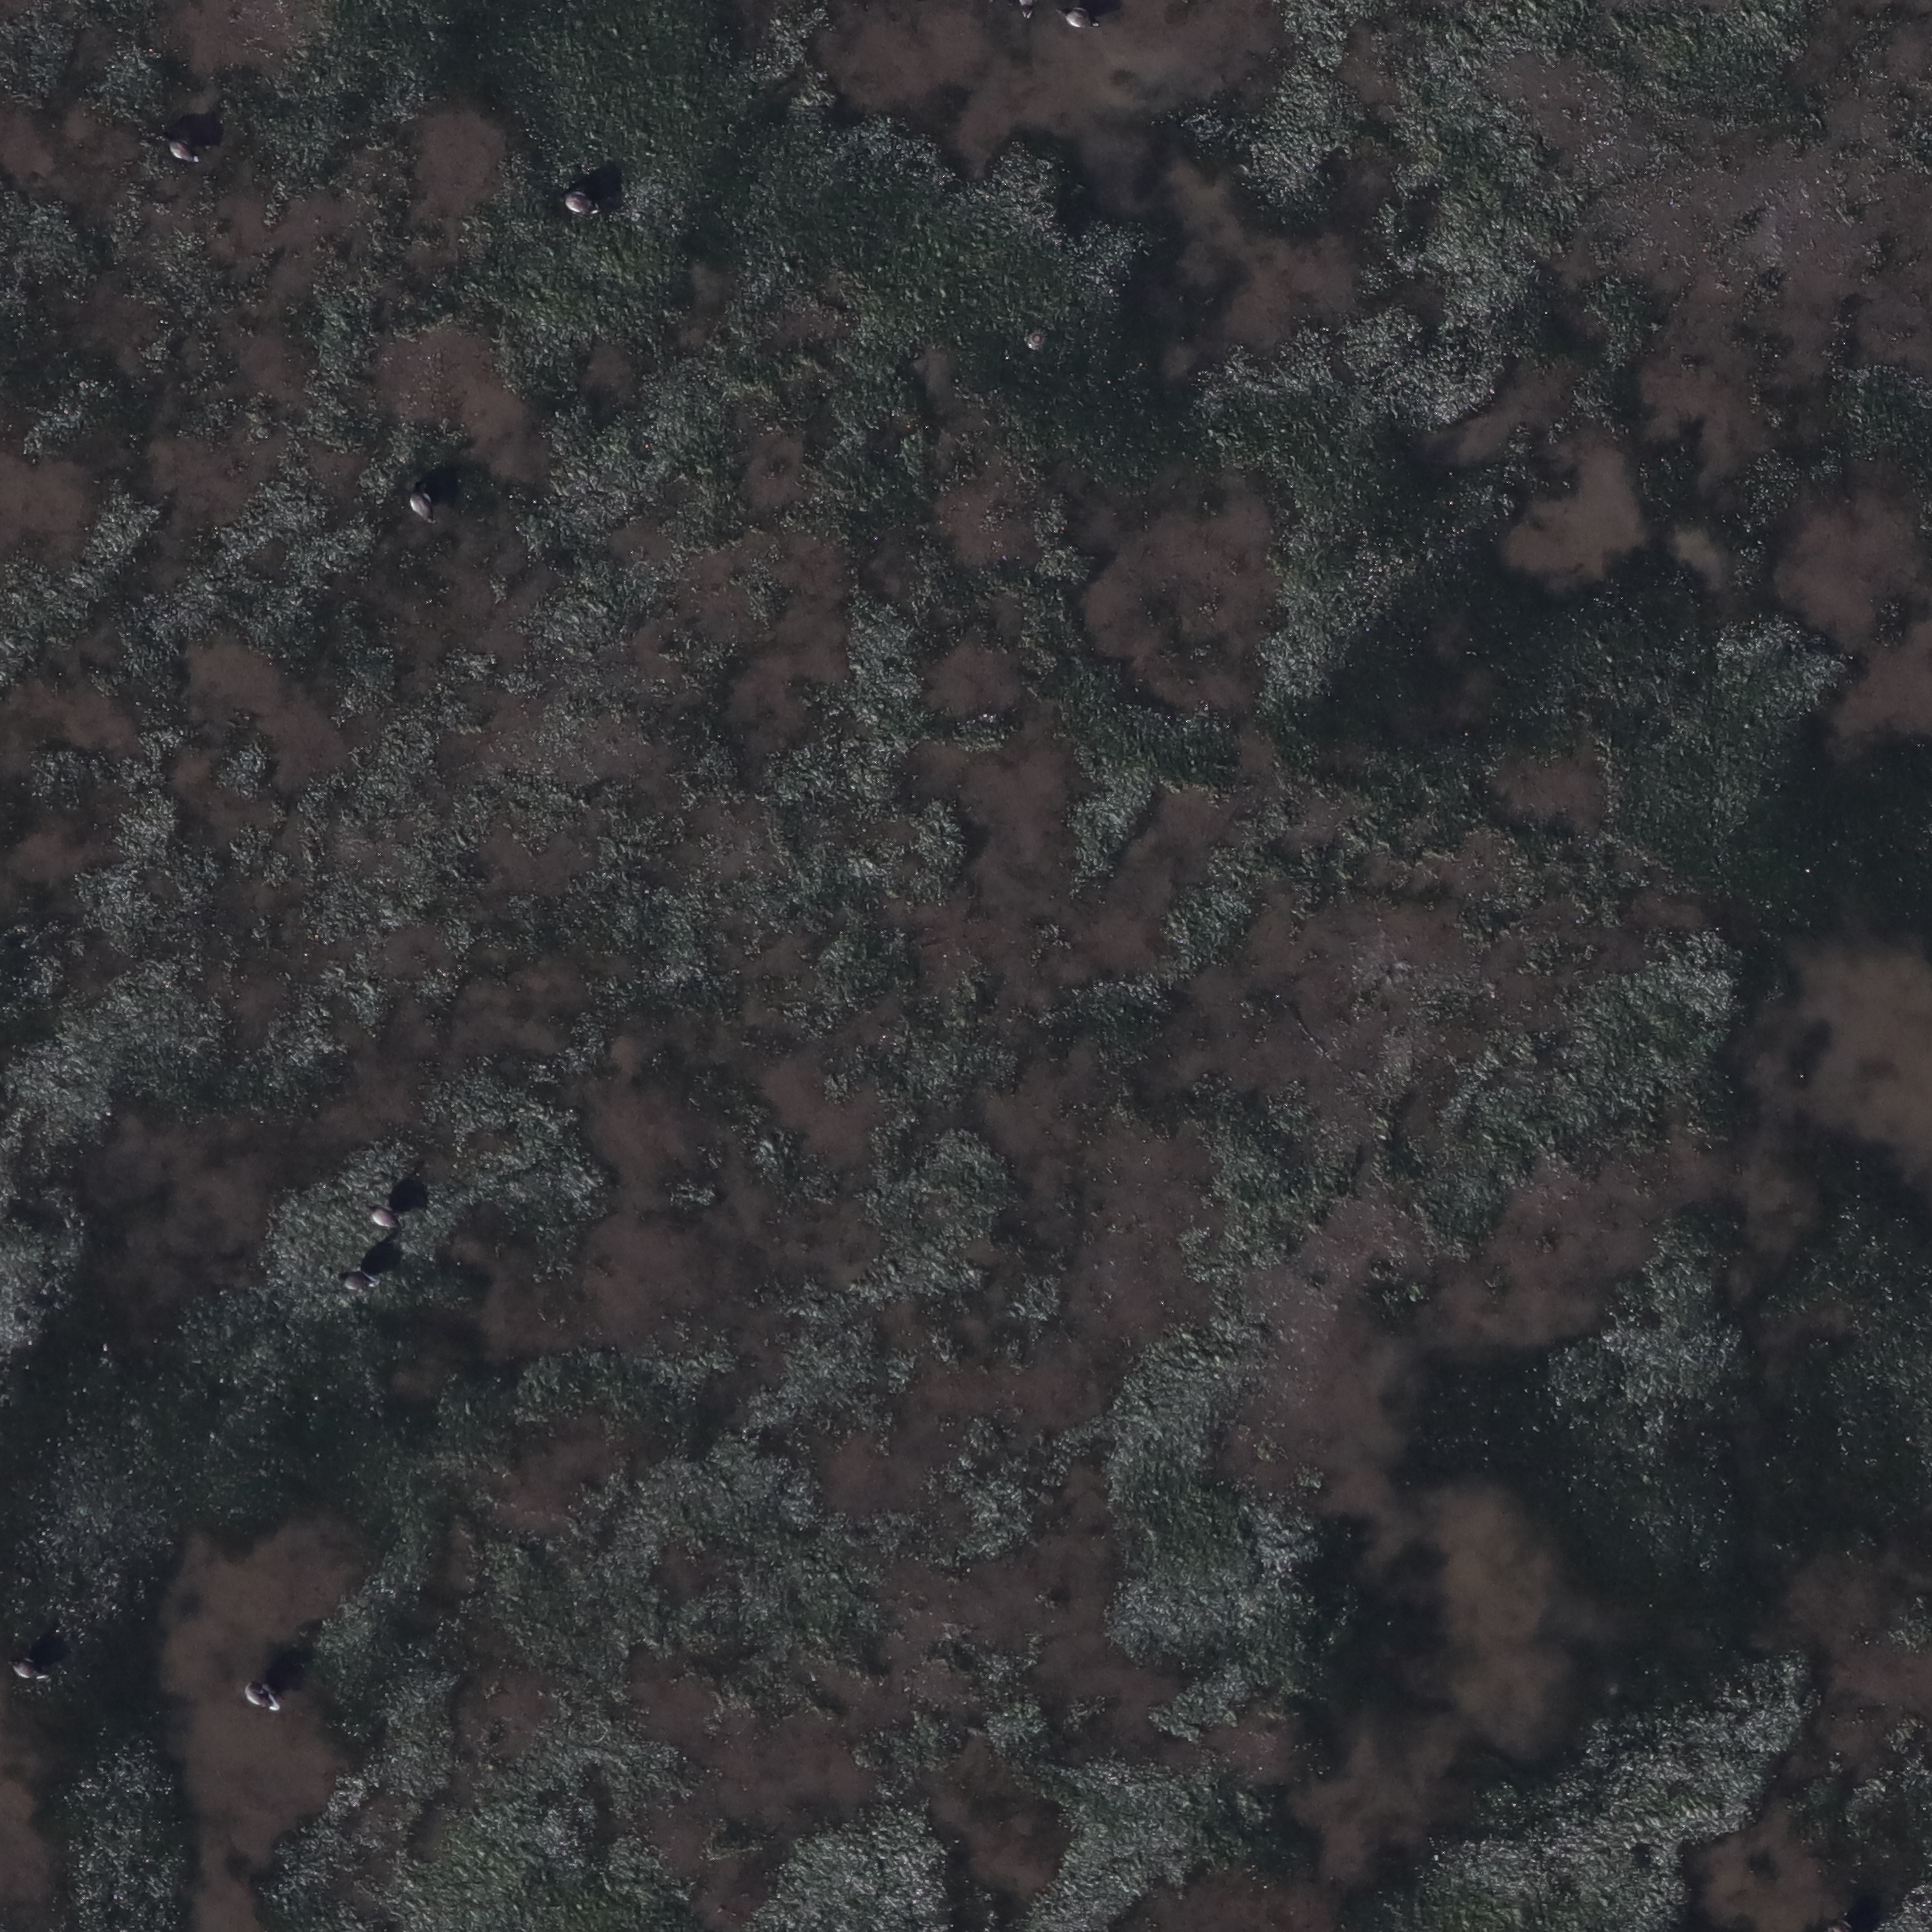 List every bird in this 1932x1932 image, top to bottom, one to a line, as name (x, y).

brant (1078, 14)
brant (184, 151)
brant (580, 203)
brant (419, 501)
brant (383, 1216)
brant (358, 1282)
brant (27, 1670)
brant (262, 1694)